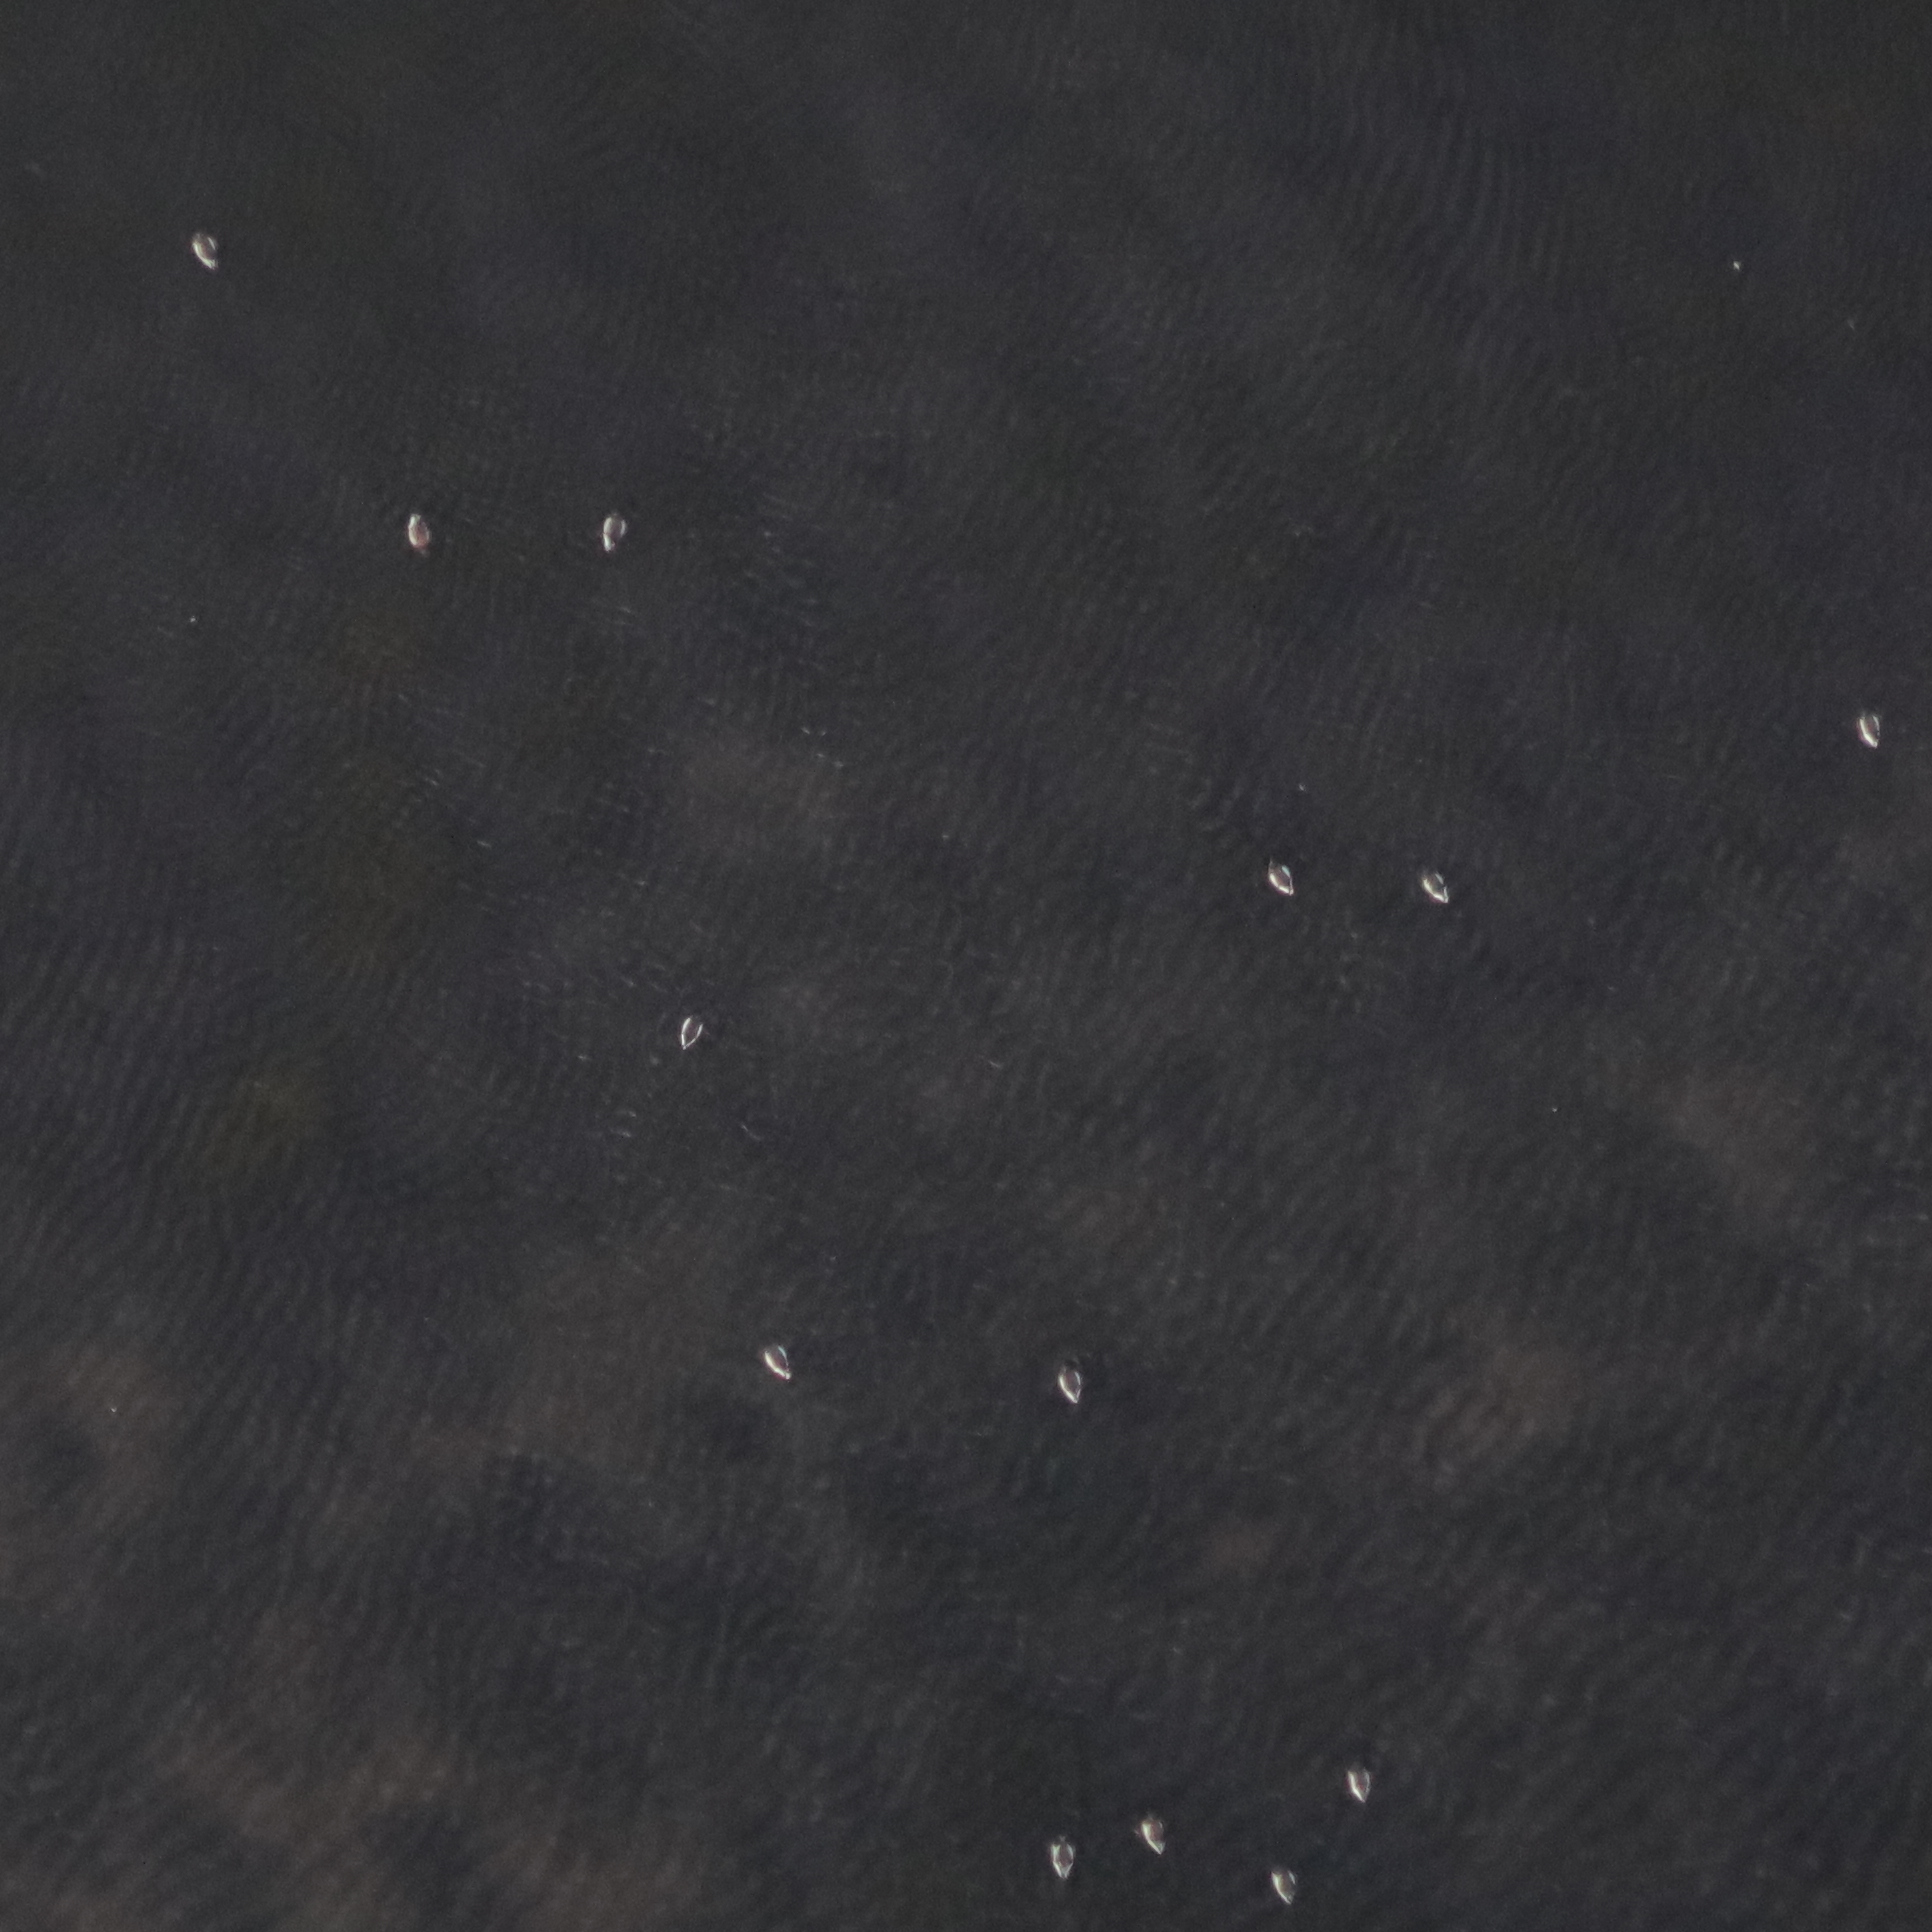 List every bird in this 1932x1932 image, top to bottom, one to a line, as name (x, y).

brant (207, 249)
brant (615, 532)
brant (421, 534)
brant (1867, 726)
brant (1278, 876)
brant (1432, 886)
brant (692, 1032)
brant (778, 1359)
brant (1072, 1380)
brant (1359, 1779)
brant (1153, 1830)
brant (1064, 1857)
brant (1283, 1885)